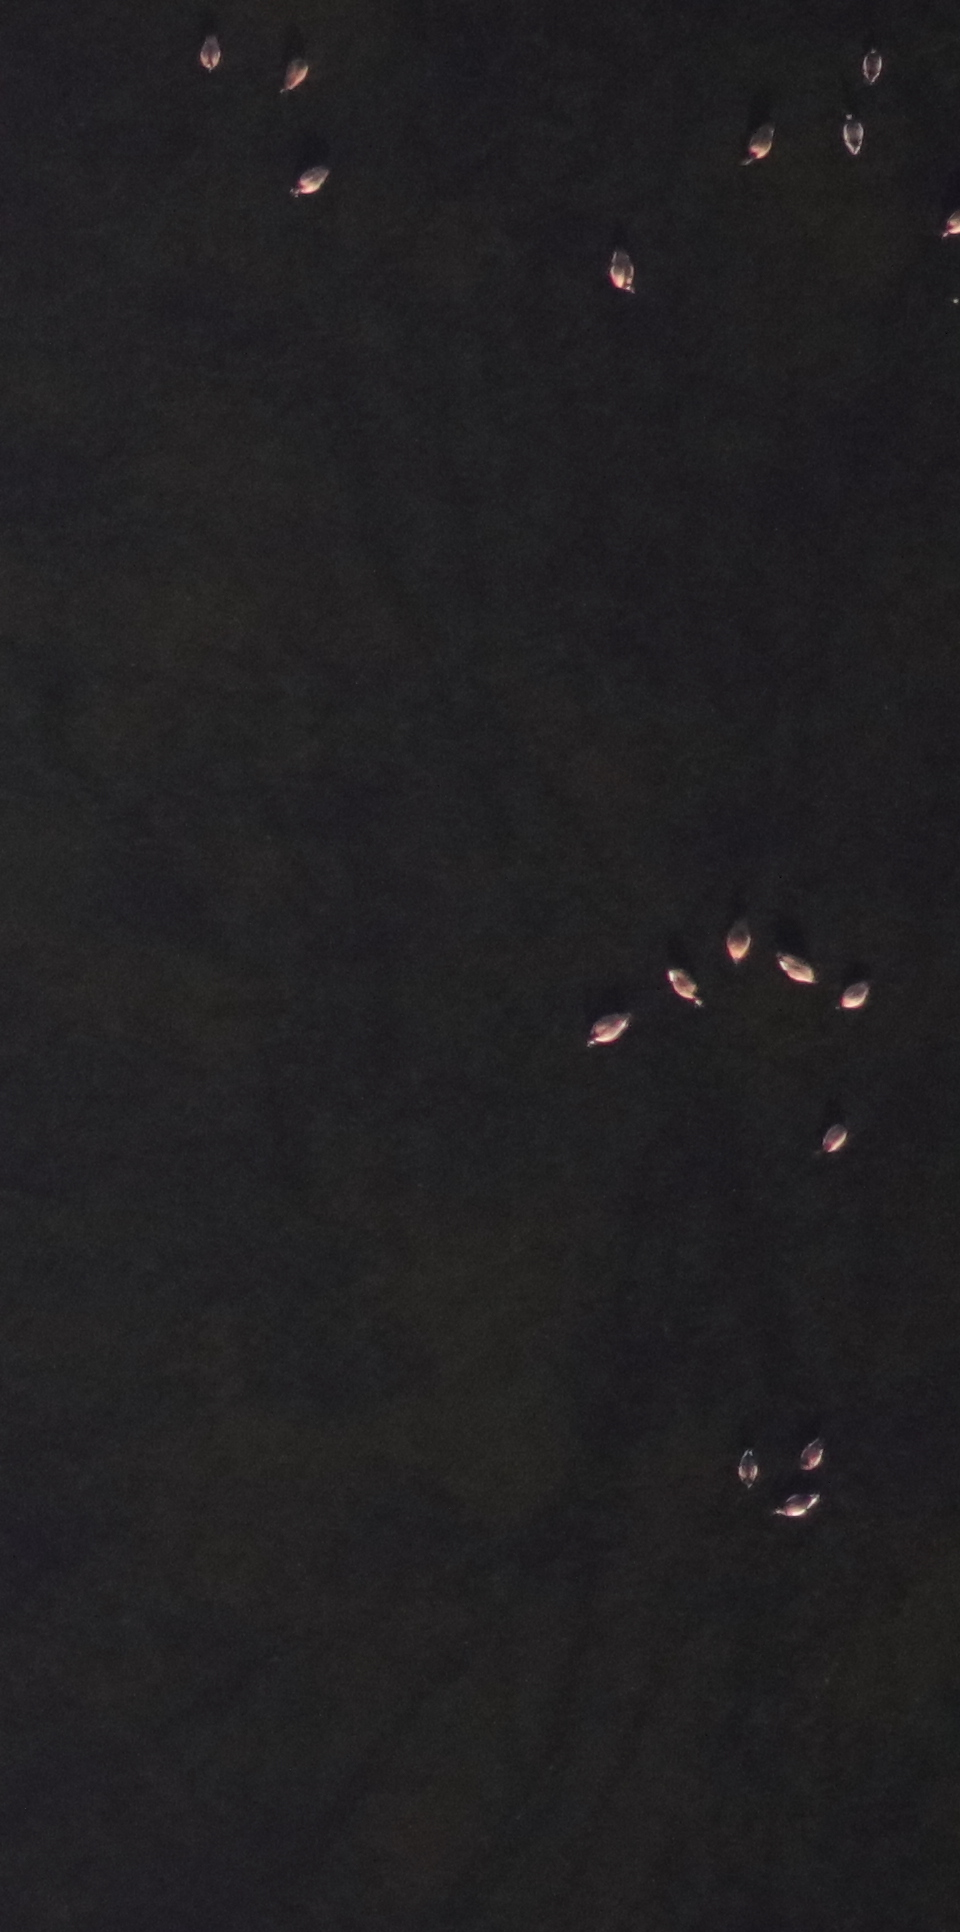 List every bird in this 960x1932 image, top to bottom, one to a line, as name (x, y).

Canada goose (203, 50)
brant (870, 65)
Canada goose (296, 76)
brant (853, 132)
Canada goose (761, 141)
Canada goose (310, 181)
Canada goose (625, 265)
Canada goose (737, 929)
Canada goose (800, 969)
Canada goose (687, 976)
Canada goose (856, 997)
Canada goose (610, 1025)
Canada goose (833, 1132)
brant (810, 1456)
brant (747, 1468)
brant (796, 1506)